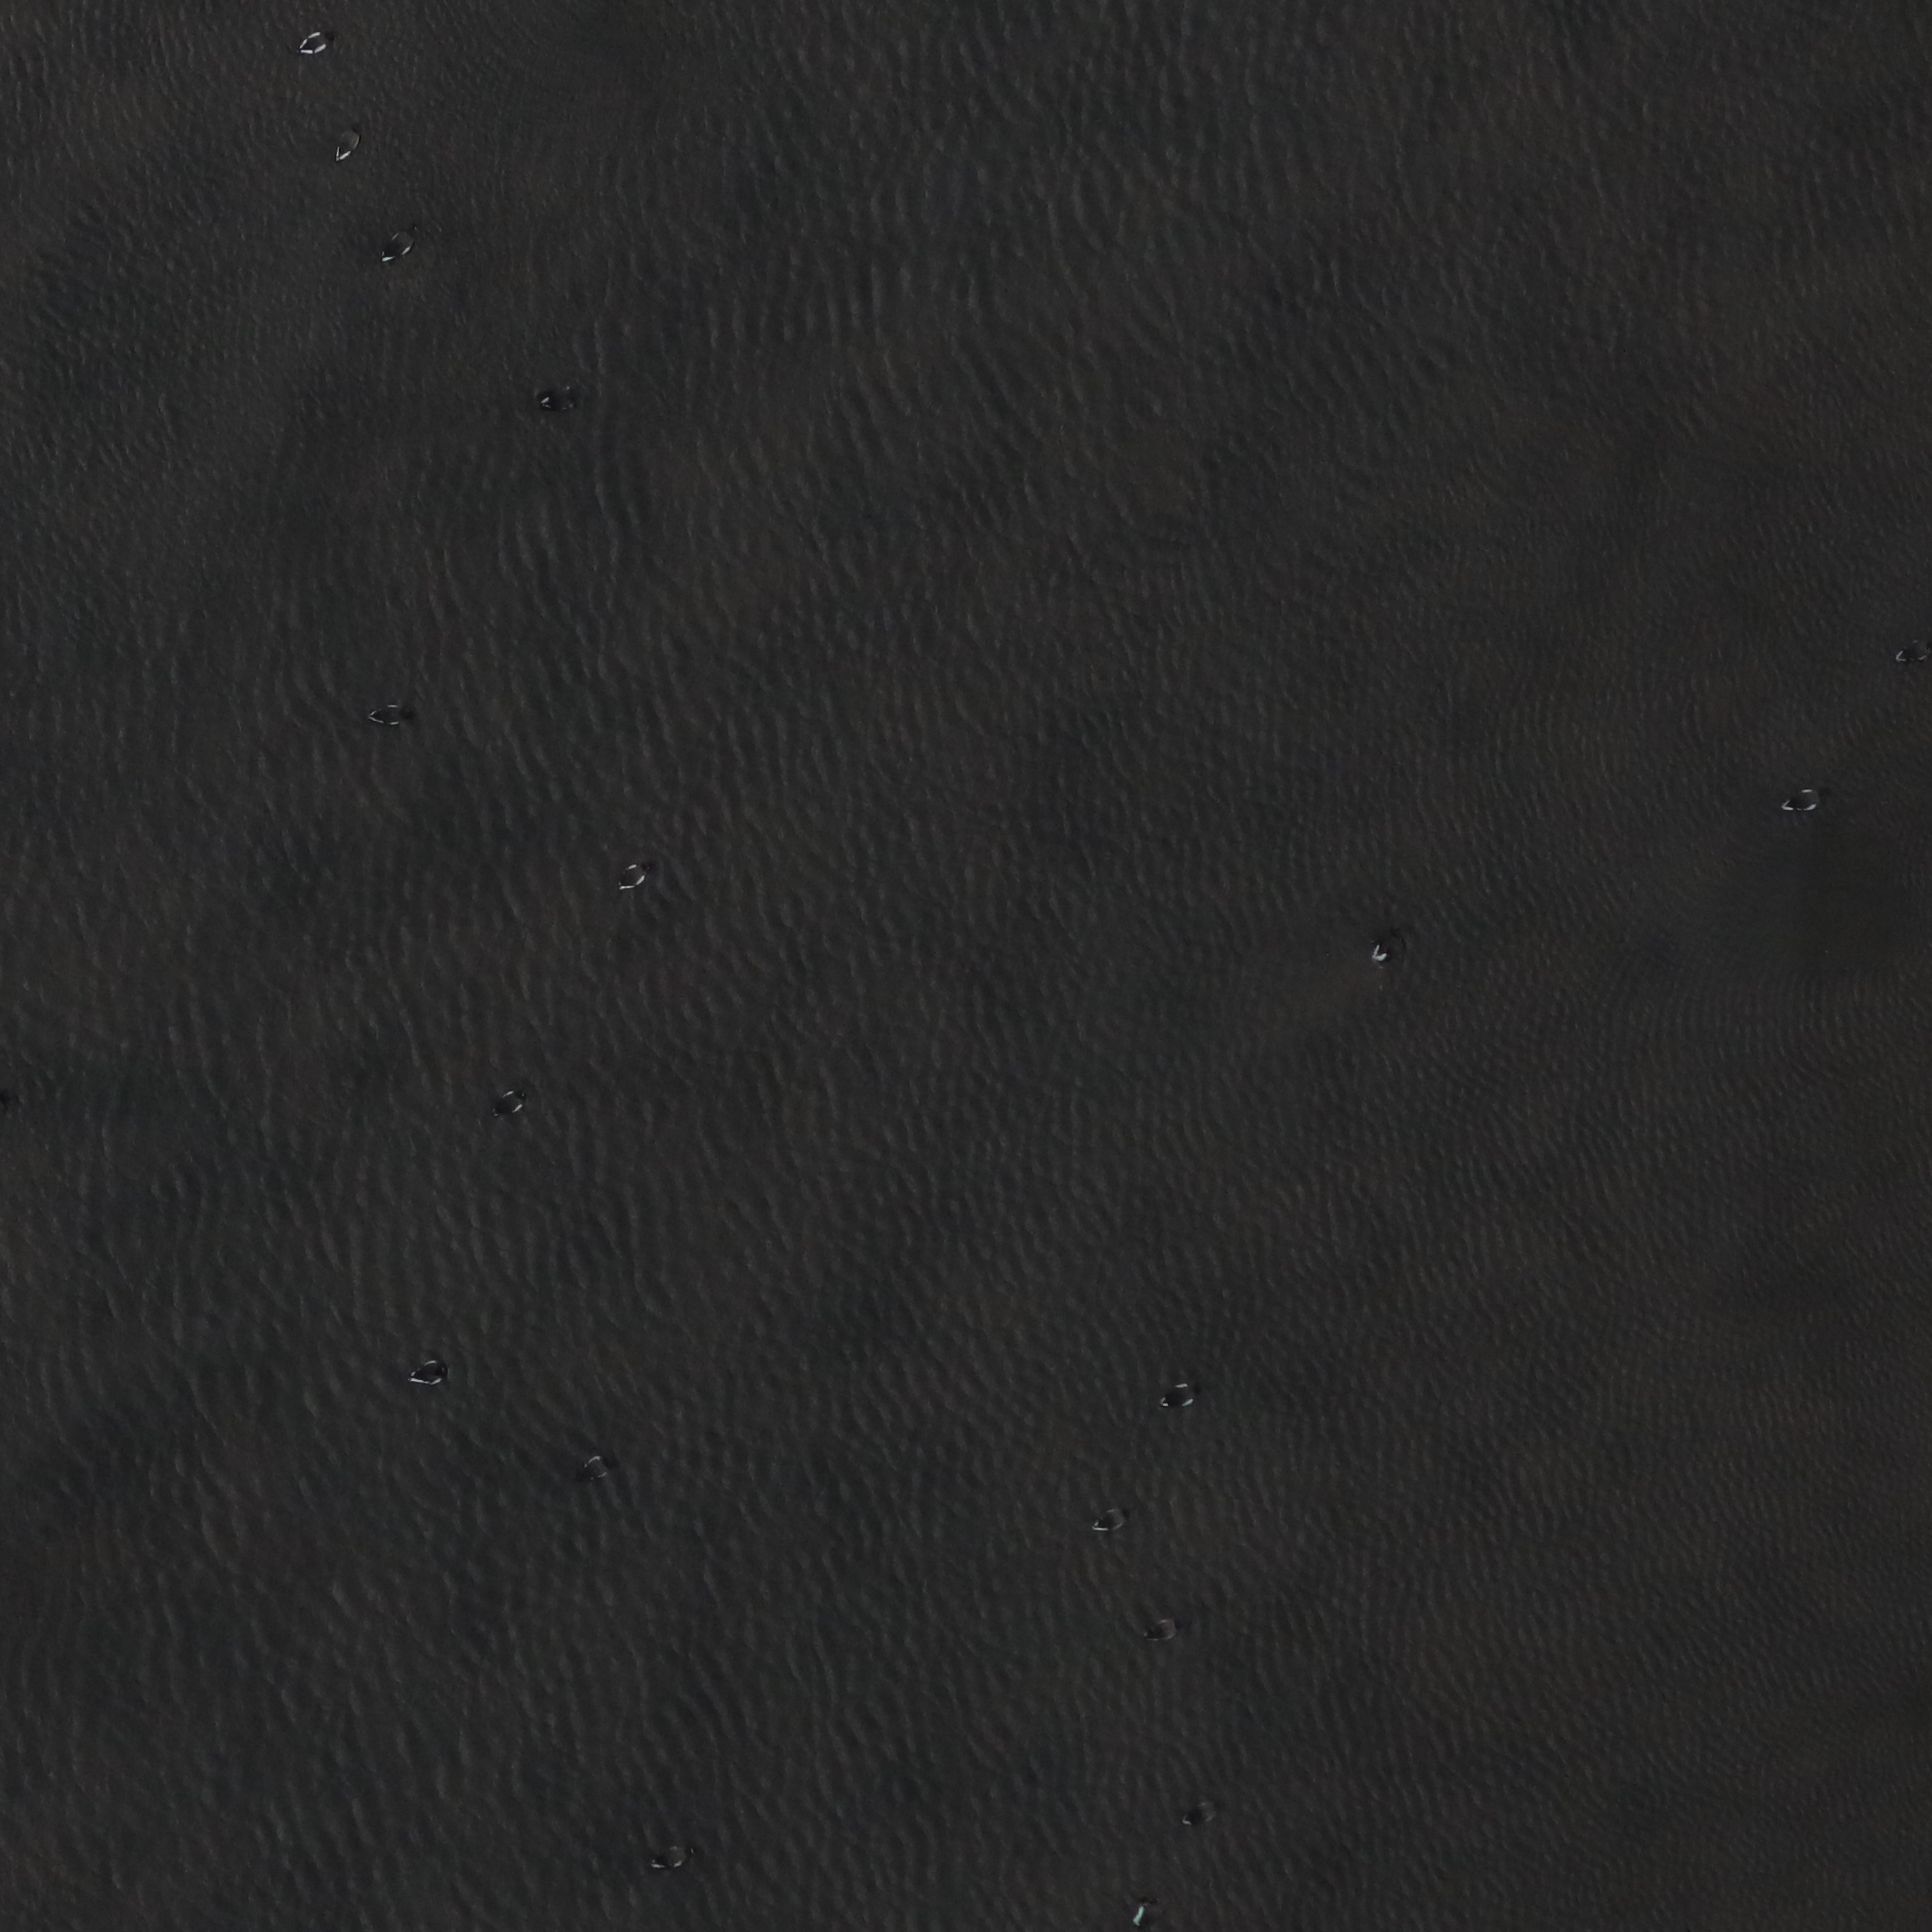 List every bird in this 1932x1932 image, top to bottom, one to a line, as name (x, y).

brant (317, 41)
brant (350, 141)
brant (397, 248)
brant (558, 402)
brant (1920, 654)
brant (389, 714)
brant (1802, 800)
brant (633, 878)
brant (1386, 948)
brant (510, 1102)
brant (426, 1369)
brant (1179, 1395)
brant (595, 1470)
brant (1111, 1522)
brant (1162, 1632)
brant (1203, 1816)
brant (672, 1856)
brant (1144, 1917)